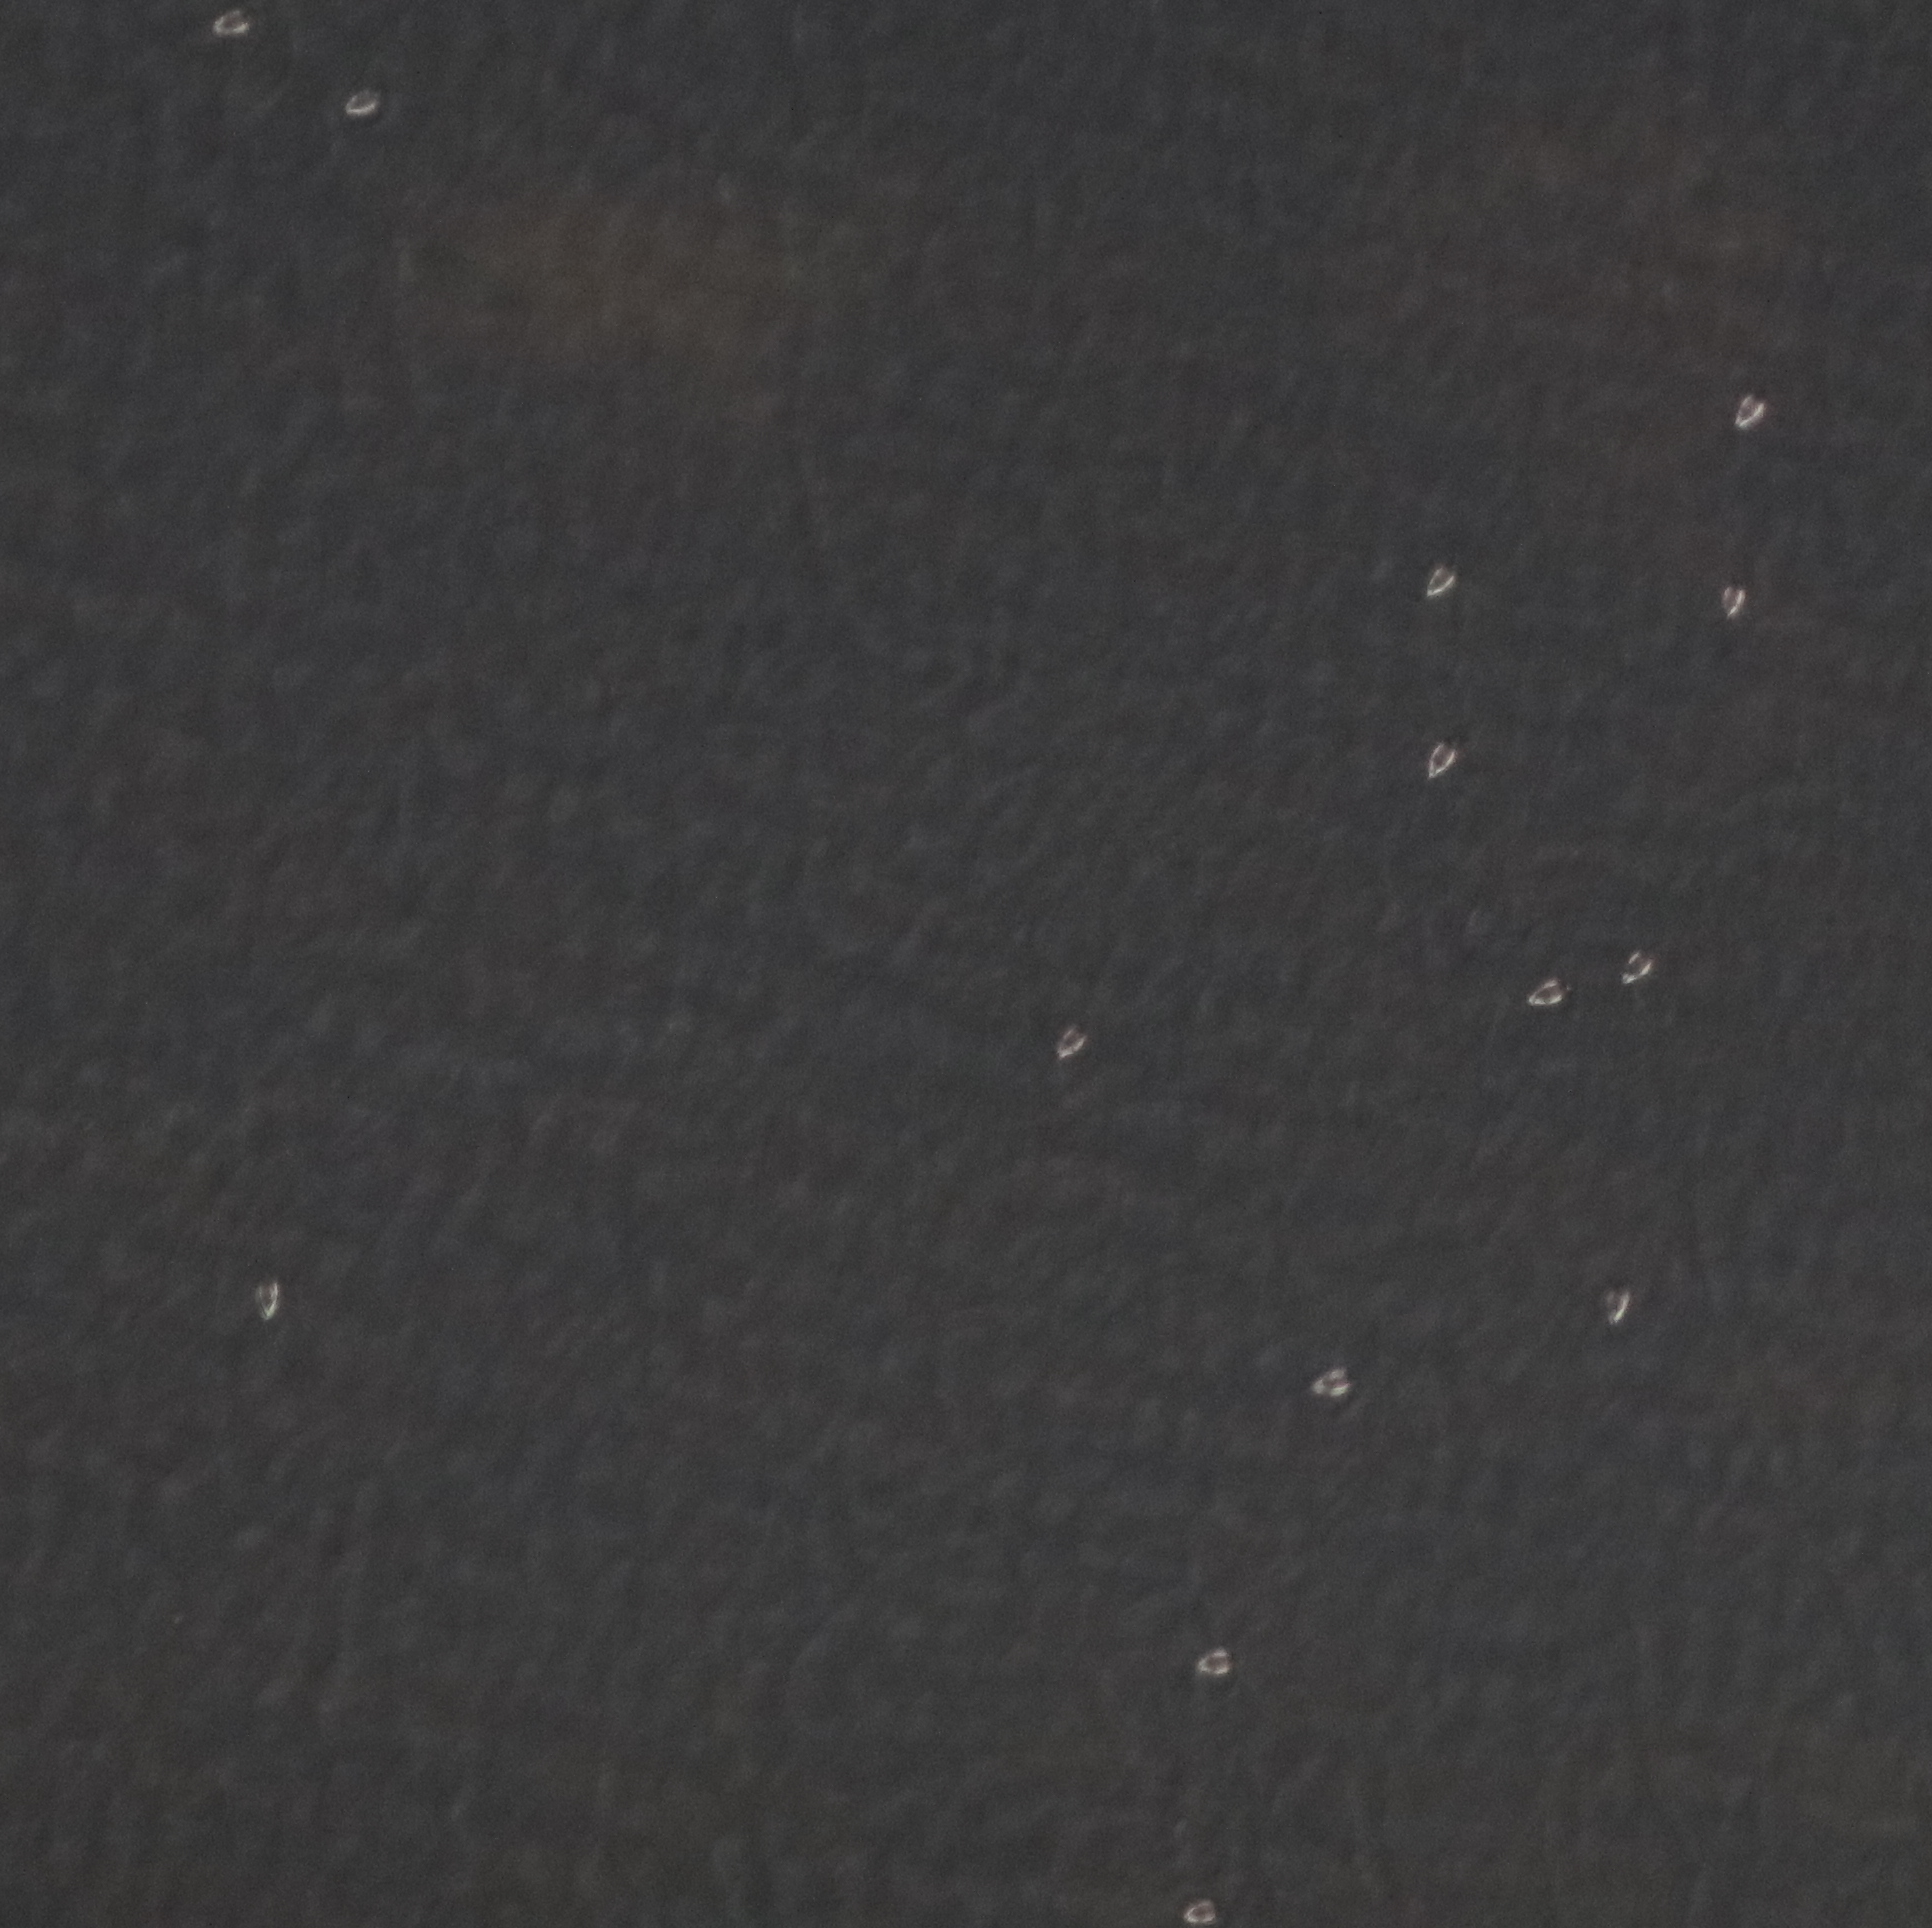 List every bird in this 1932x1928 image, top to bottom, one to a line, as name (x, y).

brant (234, 21)
brant (365, 101)
brant (1750, 410)
brant (1442, 579)
brant (1732, 599)
brant (1443, 758)
brant (1637, 967)
brant (1549, 992)
brant (1073, 1035)
brant (267, 1300)
brant (1618, 1304)
brant (1337, 1383)
brant (1216, 1663)
brant (1202, 1910)